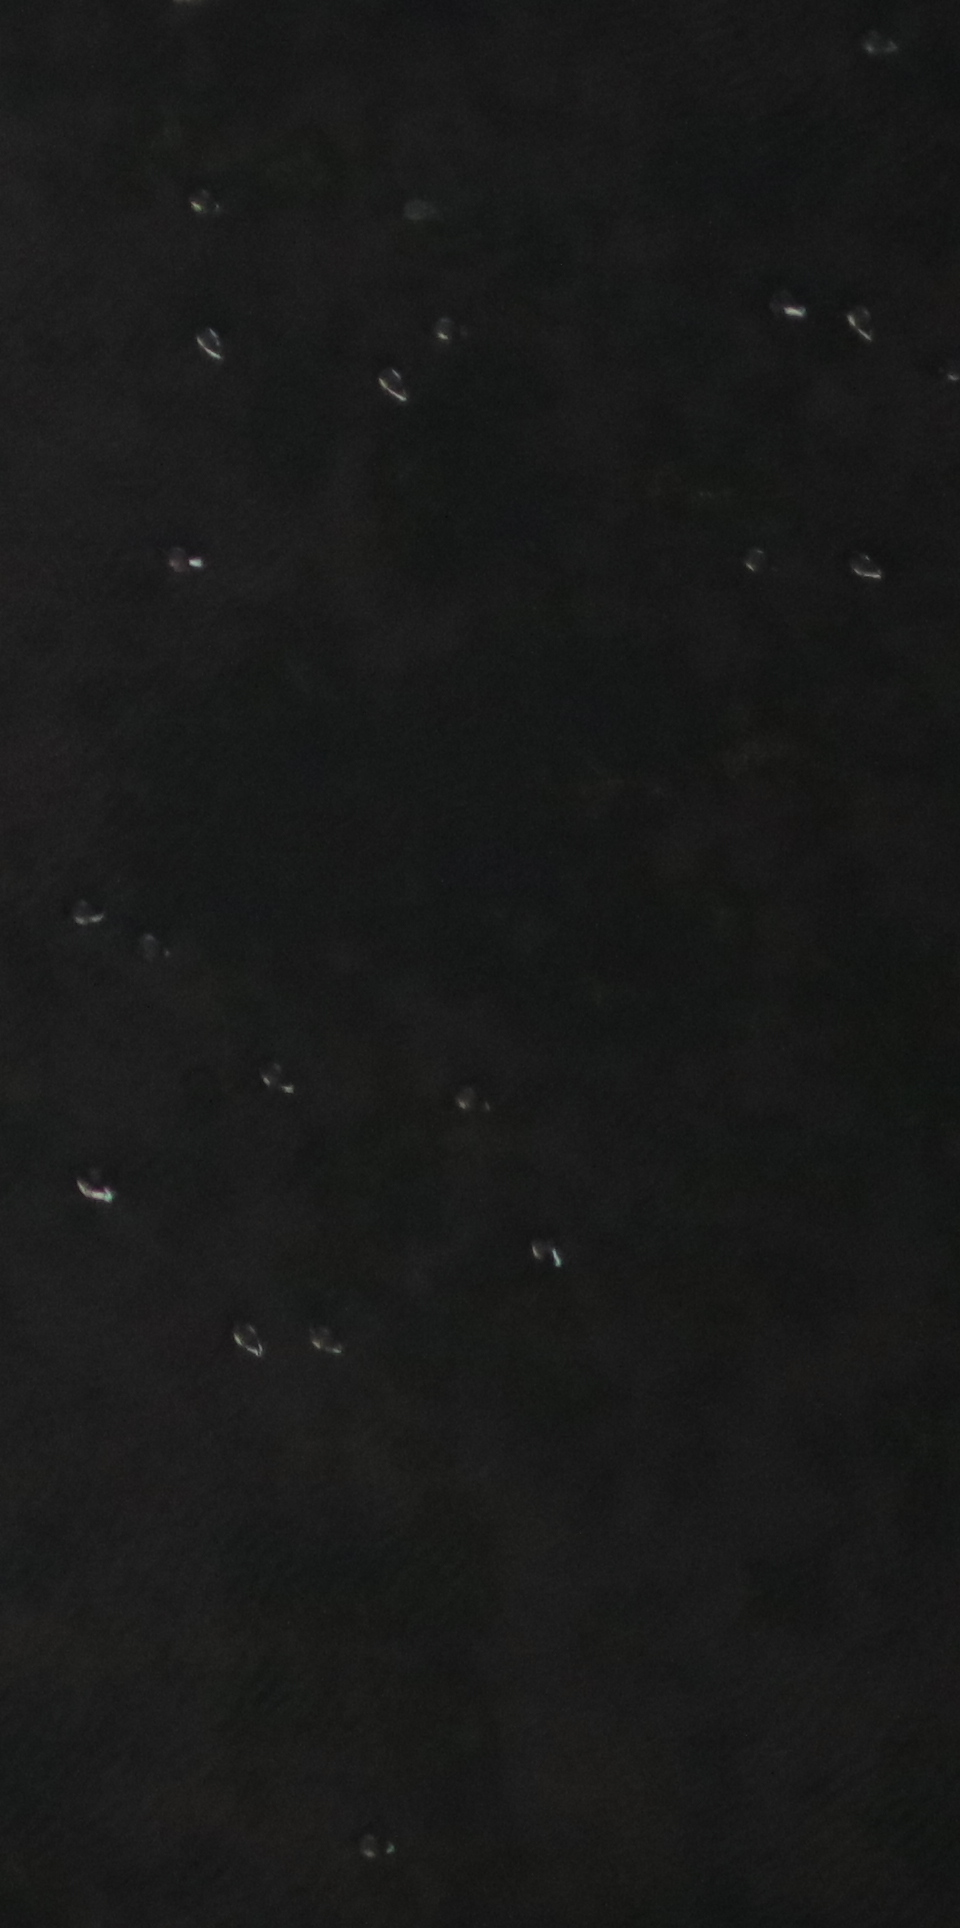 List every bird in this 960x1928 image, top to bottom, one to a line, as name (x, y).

brant (880, 49)
brant (209, 202)
brant (788, 306)
brant (859, 321)
brant (446, 327)
brant (210, 341)
brant (393, 382)
brant (756, 552)
brant (176, 561)
brant (864, 566)
brant (94, 904)
brant (160, 950)
brant (272, 1074)
brant (467, 1107)
brant (95, 1191)
brant (541, 1259)
brant (248, 1336)
brant (325, 1336)
brant (375, 1850)